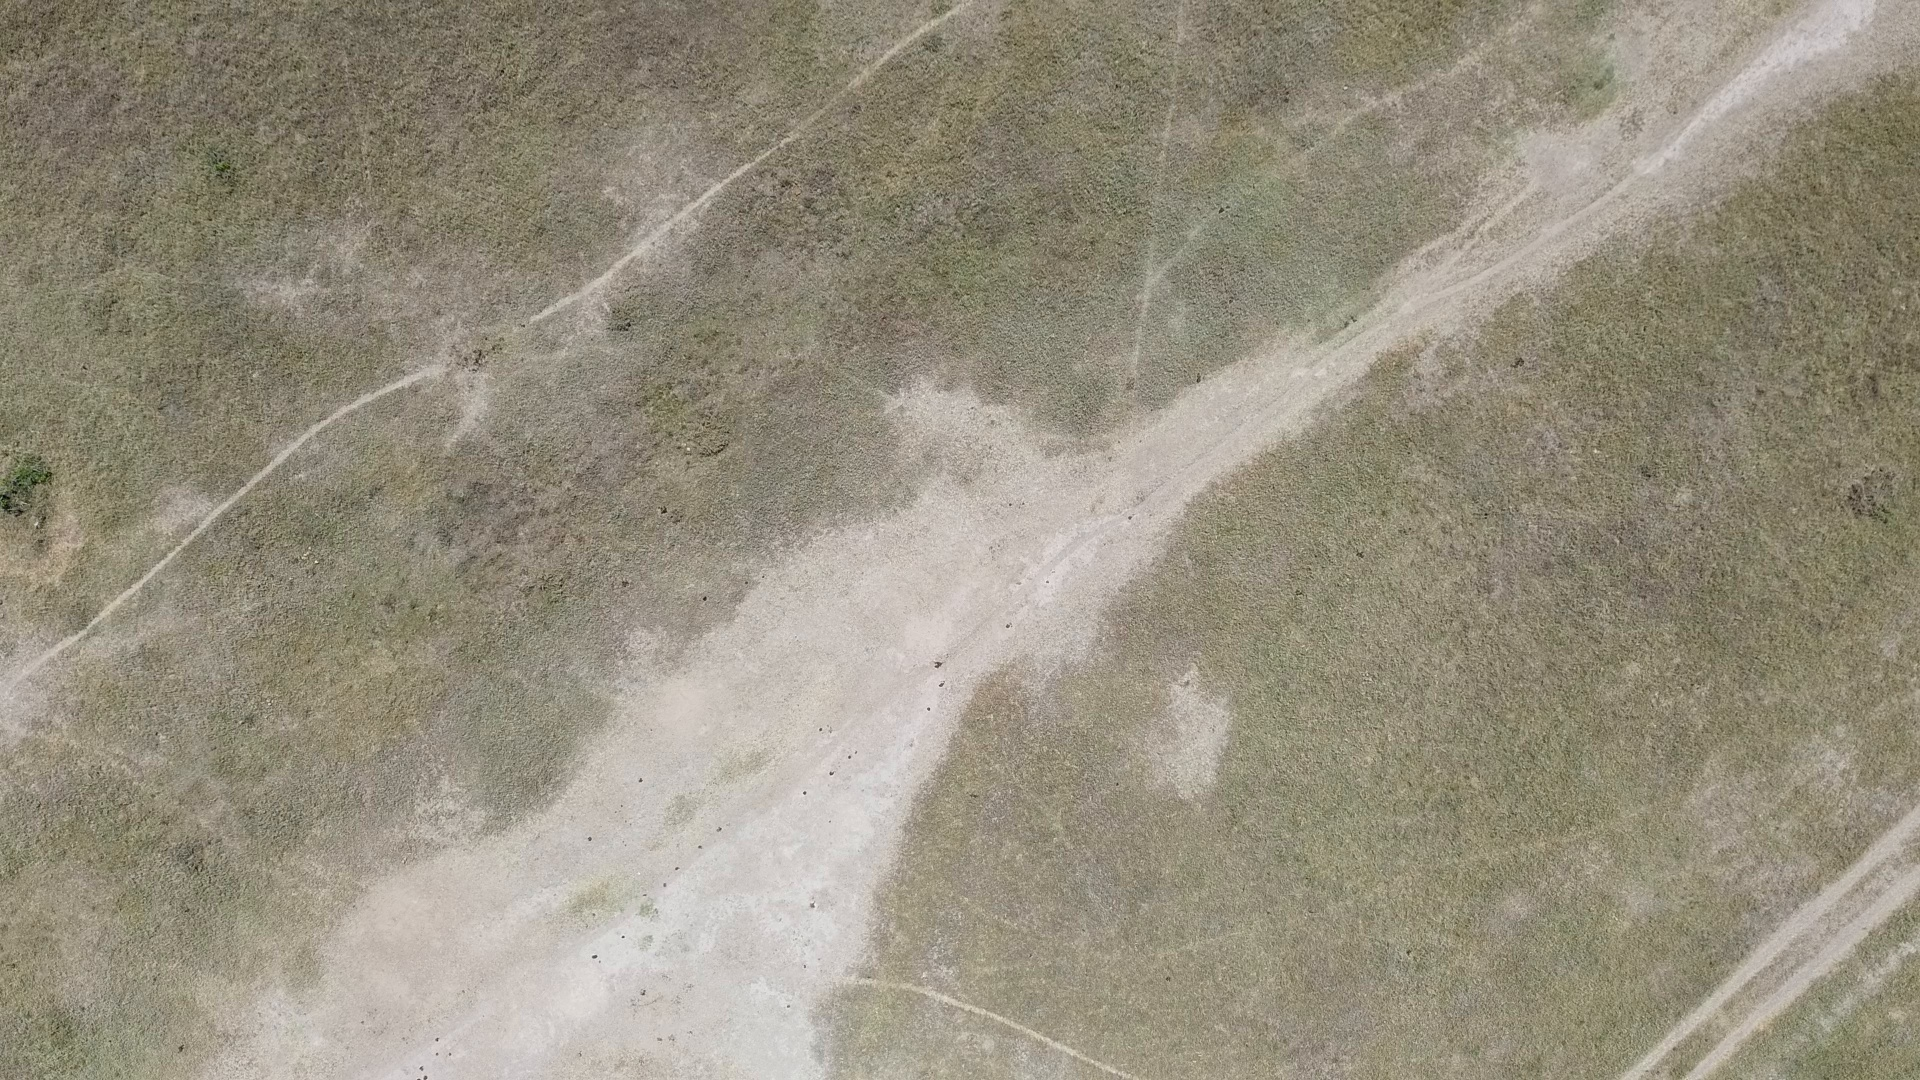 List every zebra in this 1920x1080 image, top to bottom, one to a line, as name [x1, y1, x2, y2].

None